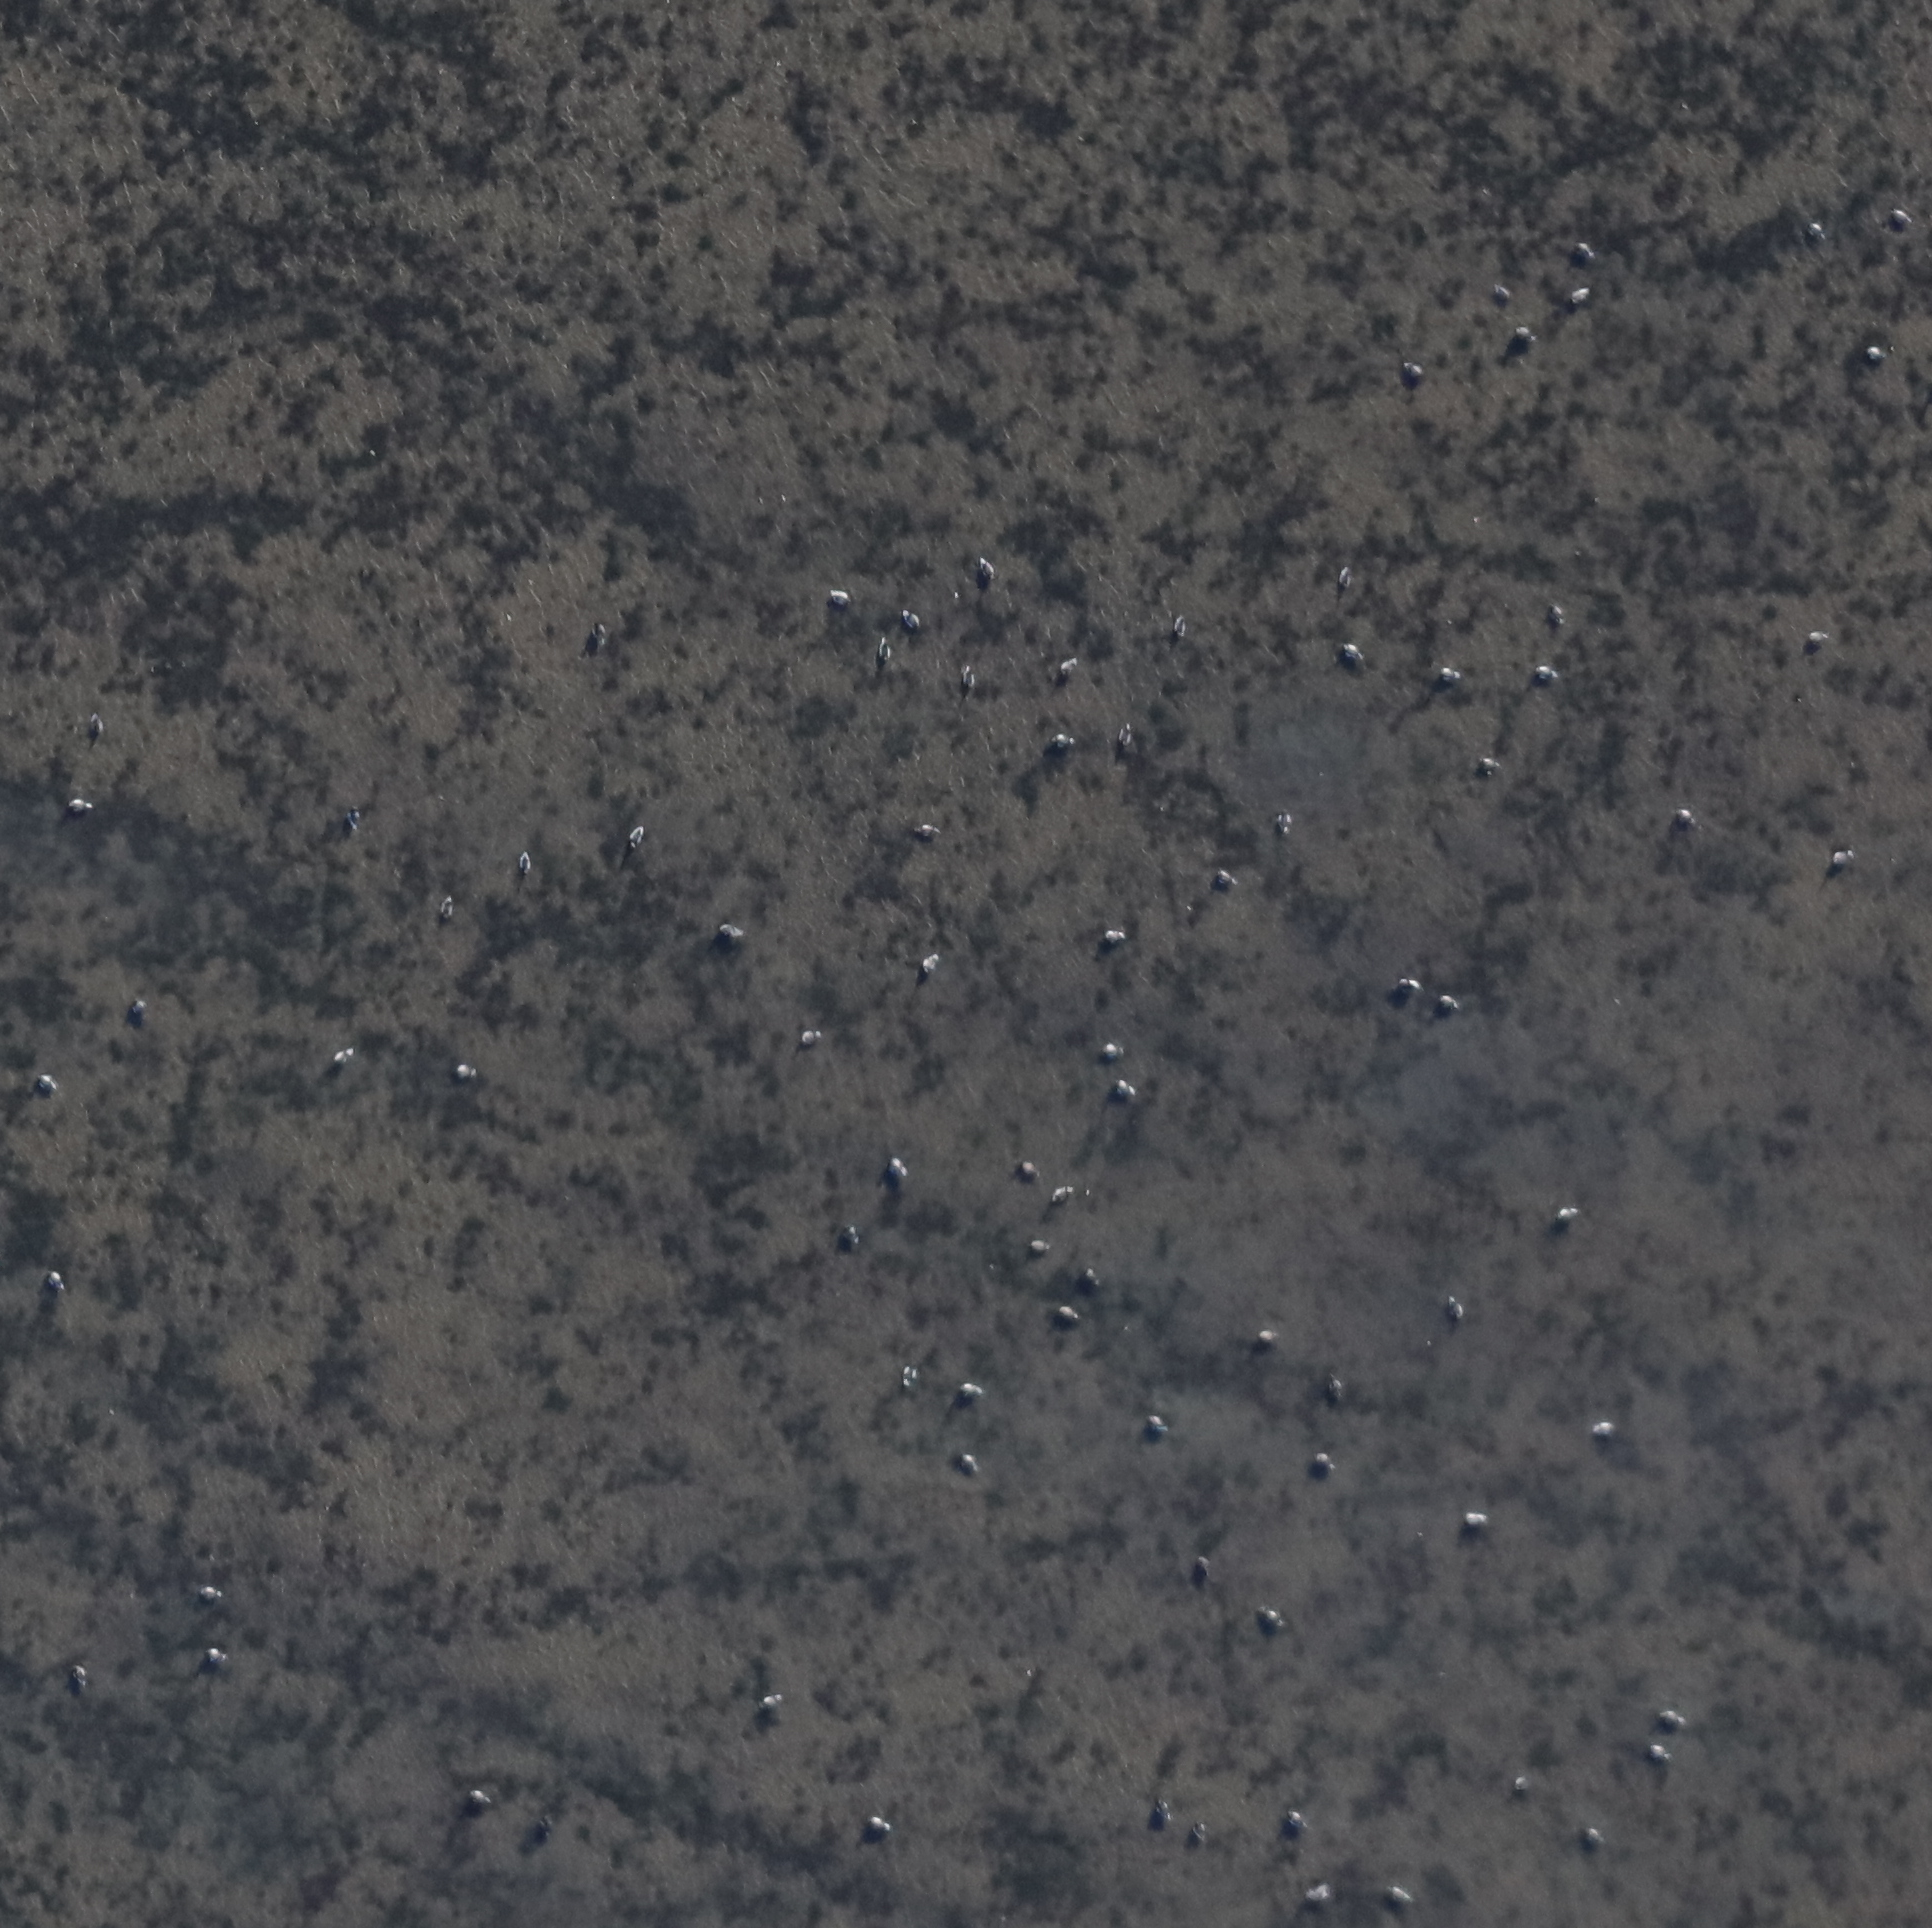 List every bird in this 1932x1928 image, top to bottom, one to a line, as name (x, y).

brant (1902, 217)
brant (1816, 230)
brant (1586, 251)
brant (1502, 295)
brant (1580, 296)
brant (1521, 331)
brant (1874, 349)
brant (1415, 370)
brant (987, 569)
brant (1344, 579)
brant (841, 598)
brant (1556, 614)
brant (911, 620)
brant (1180, 626)
brant (600, 633)
brant (1816, 635)
brant (885, 650)
brant (1351, 651)
brant (1069, 667)
brant (1545, 673)
brant (1451, 676)
brant (969, 679)
brant (96, 726)
brant (1126, 737)
brant (1060, 740)
brant (1488, 764)
brant (79, 806)
brant (1685, 817)
brant (353, 818)
brant (1283, 824)
brant (926, 830)
brant (634, 838)
brant (1843, 858)
brant (525, 864)
brant (1225, 876)
brant (447, 908)
brant (731, 931)
brant (1115, 936)
brant (931, 963)
brant (1408, 985)
brant (1449, 1002)
brant (138, 1009)
brant (810, 1037)
brant (1113, 1051)
brant (343, 1057)
brant (464, 1072)
brant (46, 1083)
brant (1126, 1089)
brant (898, 1168)
brant (1029, 1168)
brant (1063, 1195)
brant (1568, 1214)
brant (852, 1235)
brant (1037, 1242)
brant (1090, 1278)
brant (55, 1281)
brant (1455, 1309)
brant (1068, 1311)
brant (1268, 1336)
brant (909, 1375)
brant (1335, 1388)
brant (971, 1391)
brant (1157, 1423)
brant (1605, 1427)
brant (1325, 1460)
brant (967, 1462)
brant (1474, 1518)
brant (1202, 1563)
brant (210, 1593)
brant (1272, 1617)
brant (215, 1657)
brant (80, 1675)
brant (770, 1704)
brant (1671, 1719)
brant (1658, 1752)
brant (1521, 1784)
brant (481, 1798)
brant (1163, 1808)
brant (1295, 1819)
brant (545, 1821)
brant (879, 1824)
brant (1200, 1832)
brant (1592, 1835)
brant (1317, 1895)
brant (1398, 1896)